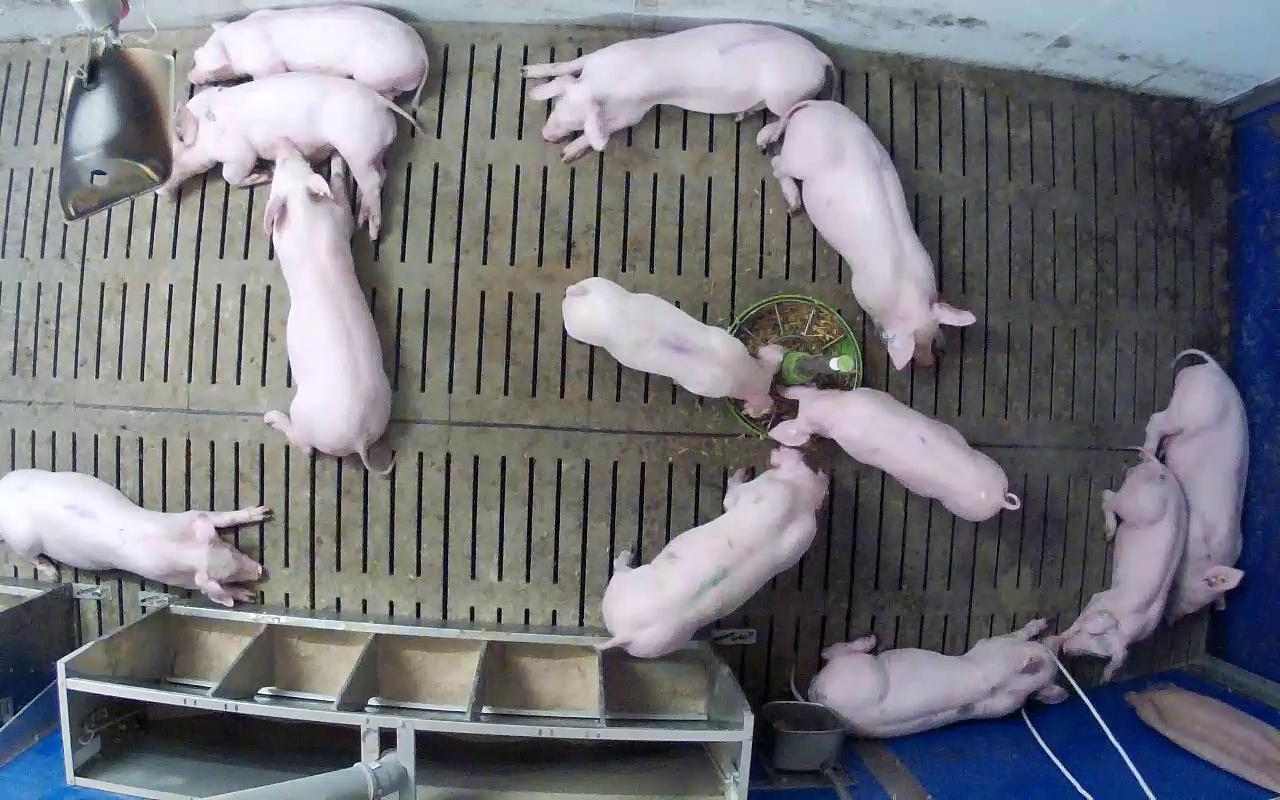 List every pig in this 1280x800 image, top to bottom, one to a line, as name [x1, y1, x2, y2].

pig [188, 5, 430, 109]
pig [520, 25, 839, 165]
pig [157, 73, 427, 239]
pig [771, 98, 979, 372]
pig [261, 139, 400, 477]
pig [563, 277, 786, 418]
pig [1138, 349, 1252, 625]
pig [766, 382, 1022, 524]
pig [595, 445, 831, 660]
pig [1059, 445, 1192, 686]
pig [0, 469, 273, 607]
pig [788, 616, 1068, 737]